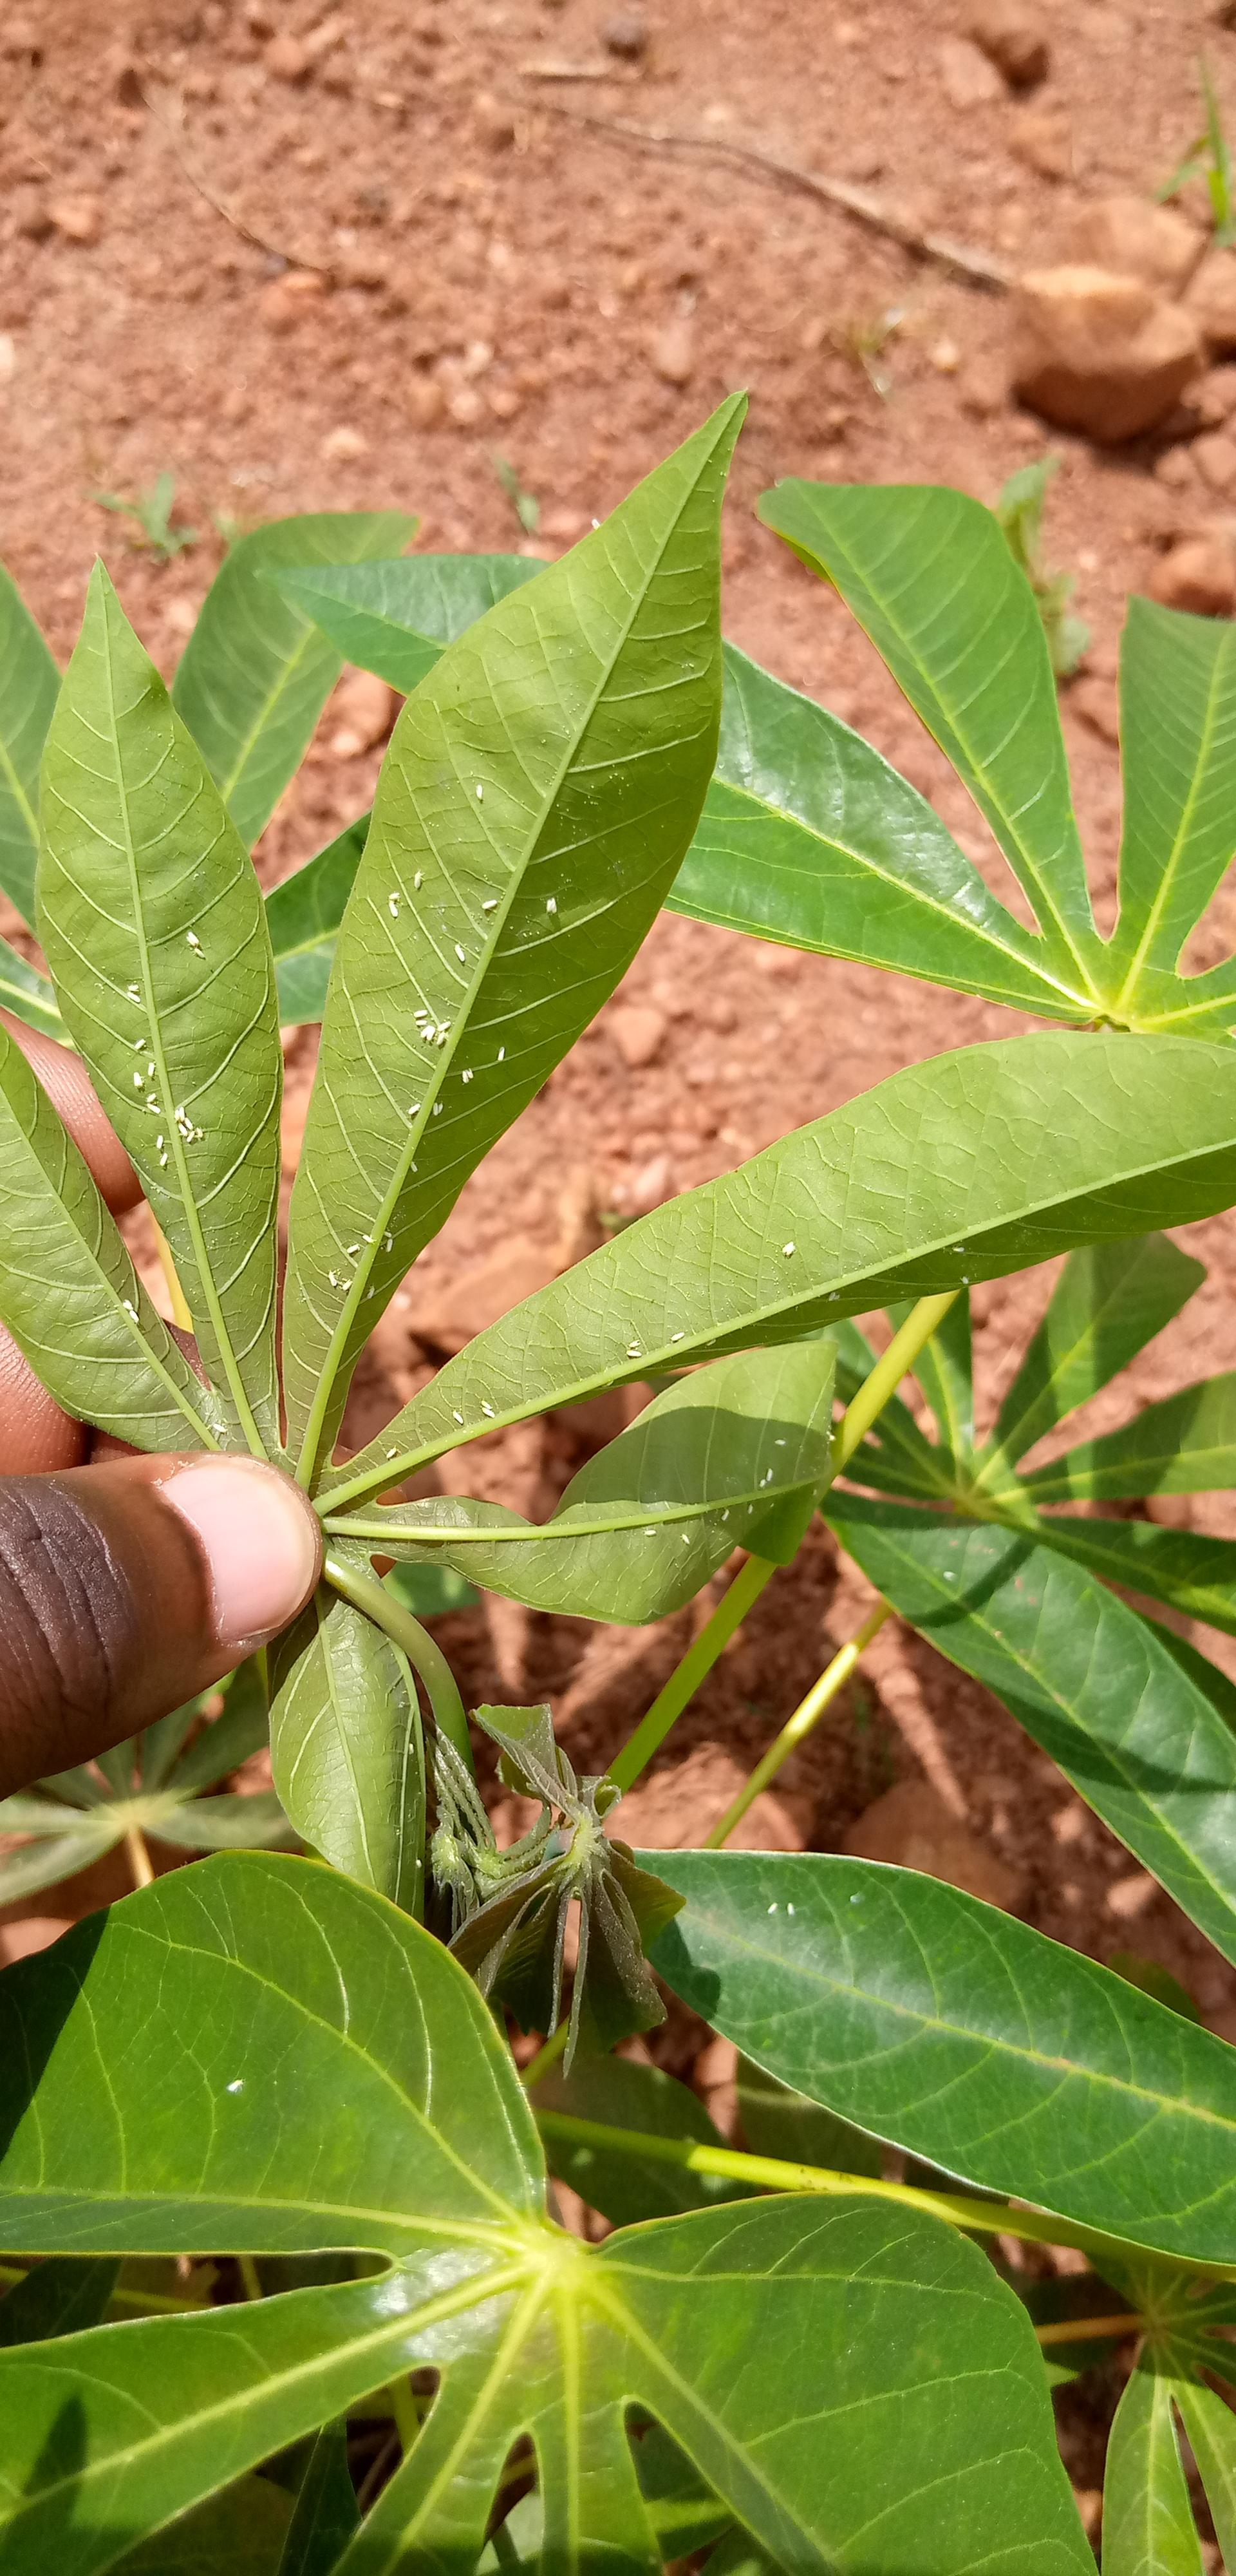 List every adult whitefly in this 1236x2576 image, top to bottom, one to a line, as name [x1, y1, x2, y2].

whitefly [590, 517, 601, 533]
whitefly [474, 782, 484, 802]
whitefly [413, 866, 425, 892]
whitefly [386, 891, 402, 900]
whitefly [551, 897, 559, 915]
whitefly [480, 898, 499, 911]
whitefly [546, 898, 552, 914]
whitefly [388, 900, 402, 919]
whitefly [189, 932, 200, 946]
whitefly [186, 936, 196, 947]
whitefly [453, 942, 468, 963]
whitefly [194, 947, 207, 960]
whitefly [127, 983, 141, 992]
whitefly [126, 991, 142, 1003]
whitefly [411, 1009, 430, 1018]
whitefly [414, 1019, 428, 1027]
whitefly [438, 1020, 453, 1032]
whitefly [420, 1025, 433, 1039]
whitefly [426, 1027, 438, 1042]
whitefly [435, 1030, 447, 1048]
whitefly [133, 1038, 149, 1050]
whitefly [496, 1045, 506, 1065]
whitefly [146, 1060, 157, 1077]
whitefly [465, 1068, 474, 1080]
whitefly [461, 1070, 470, 1085]
whitefly [132, 1071, 144, 1088]
whitefly [146, 1092, 157, 1103]
whitefly [431, 1101, 438, 1117]
whitefly [406, 1102, 422, 1116]
whitefly [438, 1102, 444, 1115]
whitefly [145, 1103, 162, 1115]
whitefly [179, 1105, 186, 1123]
whitefly [174, 1107, 180, 1121]
whitefly [184, 1117, 196, 1131]
whitefly [177, 1122, 189, 1137]
whitefly [195, 1126, 205, 1139]
whitefly [186, 1130, 196, 1143]
whitefly [154, 1132, 167, 1150]
whitefly [158, 1151, 169, 1168]
whitefly [409, 1160, 419, 1174]
whitefly [382, 1229, 393, 1238]
whitefly [361, 1233, 376, 1245]
whitefly [385, 1238, 394, 1255]
whitefly [345, 1240, 362, 1255]
whitefly [782, 1240, 794, 1255]
whitefly [951, 1243, 967, 1253]
whitefly [786, 1245, 796, 1257]
whitefly [327, 1269, 339, 1288]
whitefly [959, 1274, 971, 1285]
whitefly [341, 1278, 355, 1291]
whitefly [365, 1284, 375, 1300]
whitefly [828, 1291, 837, 1302]
whitefly [122, 1298, 135, 1309]
whitefly [127, 1310, 142, 1324]
whitefly [669, 1330, 686, 1342]
whitefly [705, 1338, 718, 1347]
whitefly [626, 1338, 643, 1349]
whitefly [625, 1349, 642, 1359]
whitefly [480, 1399, 492, 1410]
whitefly [481, 1406, 496, 1419]
whitefly [451, 1409, 465, 1426]
whitefly [211, 1421, 228, 1435]
whitefly [827, 1432, 837, 1444]
whitefly [773, 1437, 787, 1446]
whitefly [383, 1446, 401, 1459]
whitefly [765, 1467, 775, 1482]
whitefly [758, 1478, 767, 1489]
whitefly [745, 1502, 755, 1516]
whitefly [718, 1508, 731, 1522]
whitefly [642, 1528, 659, 1537]
whitefly [679, 1532, 692, 1546]
whitefly [407, 1741, 416, 1756]
whitefly [414, 1857, 423, 1870]
whitefly [765, 1900, 778, 1917]
whitefly [785, 1901, 797, 1918]
whitefly [223, 2075, 246, 2096]